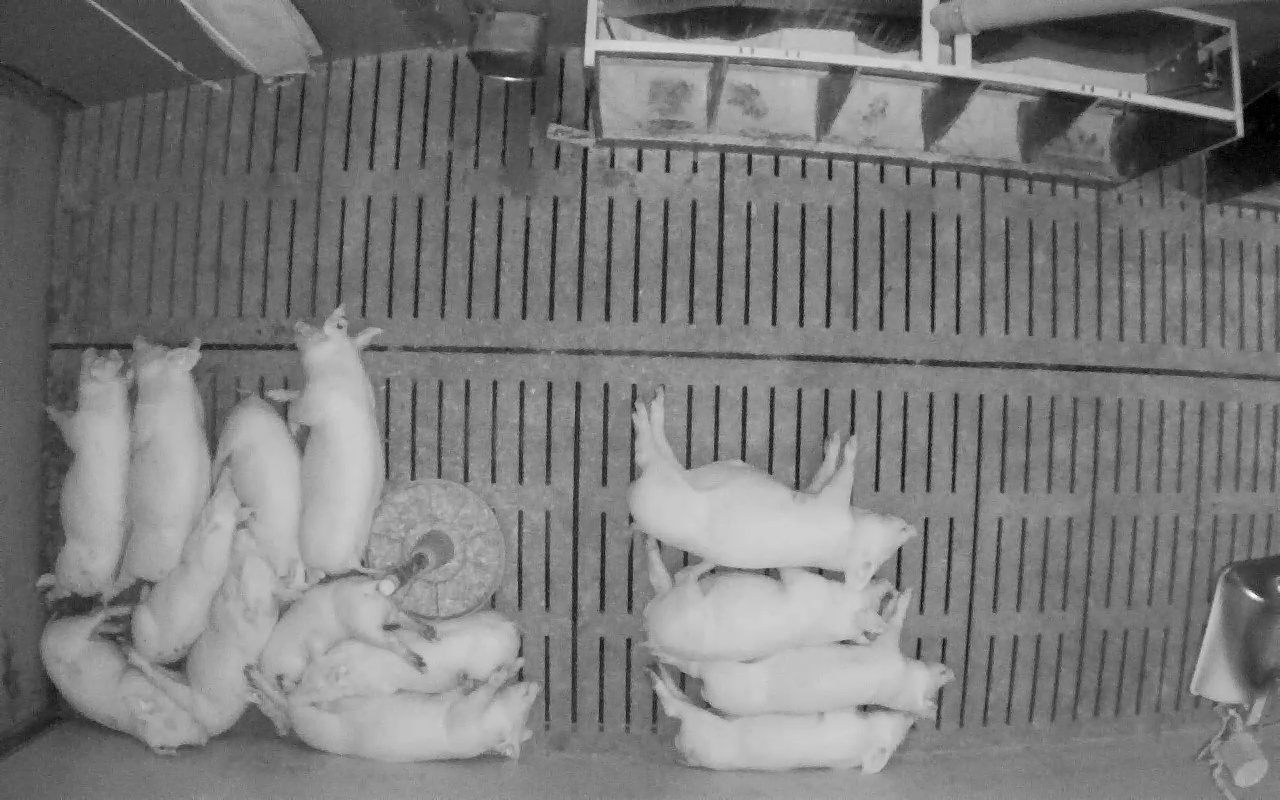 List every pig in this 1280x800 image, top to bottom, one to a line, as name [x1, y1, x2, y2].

pig [263, 301, 386, 577]
pig [99, 335, 213, 605]
pig [34, 345, 136, 609]
pig [628, 382, 919, 588]
pig [211, 388, 327, 616]
pig [129, 463, 255, 664]
pig [119, 523, 304, 735]
pig [638, 535, 894, 662]
pig [242, 575, 438, 737]
pig [656, 589, 955, 723]
pig [38, 604, 211, 754]
pig [284, 609, 529, 709]
pig [243, 658, 542, 762]
pig [641, 662, 919, 775]